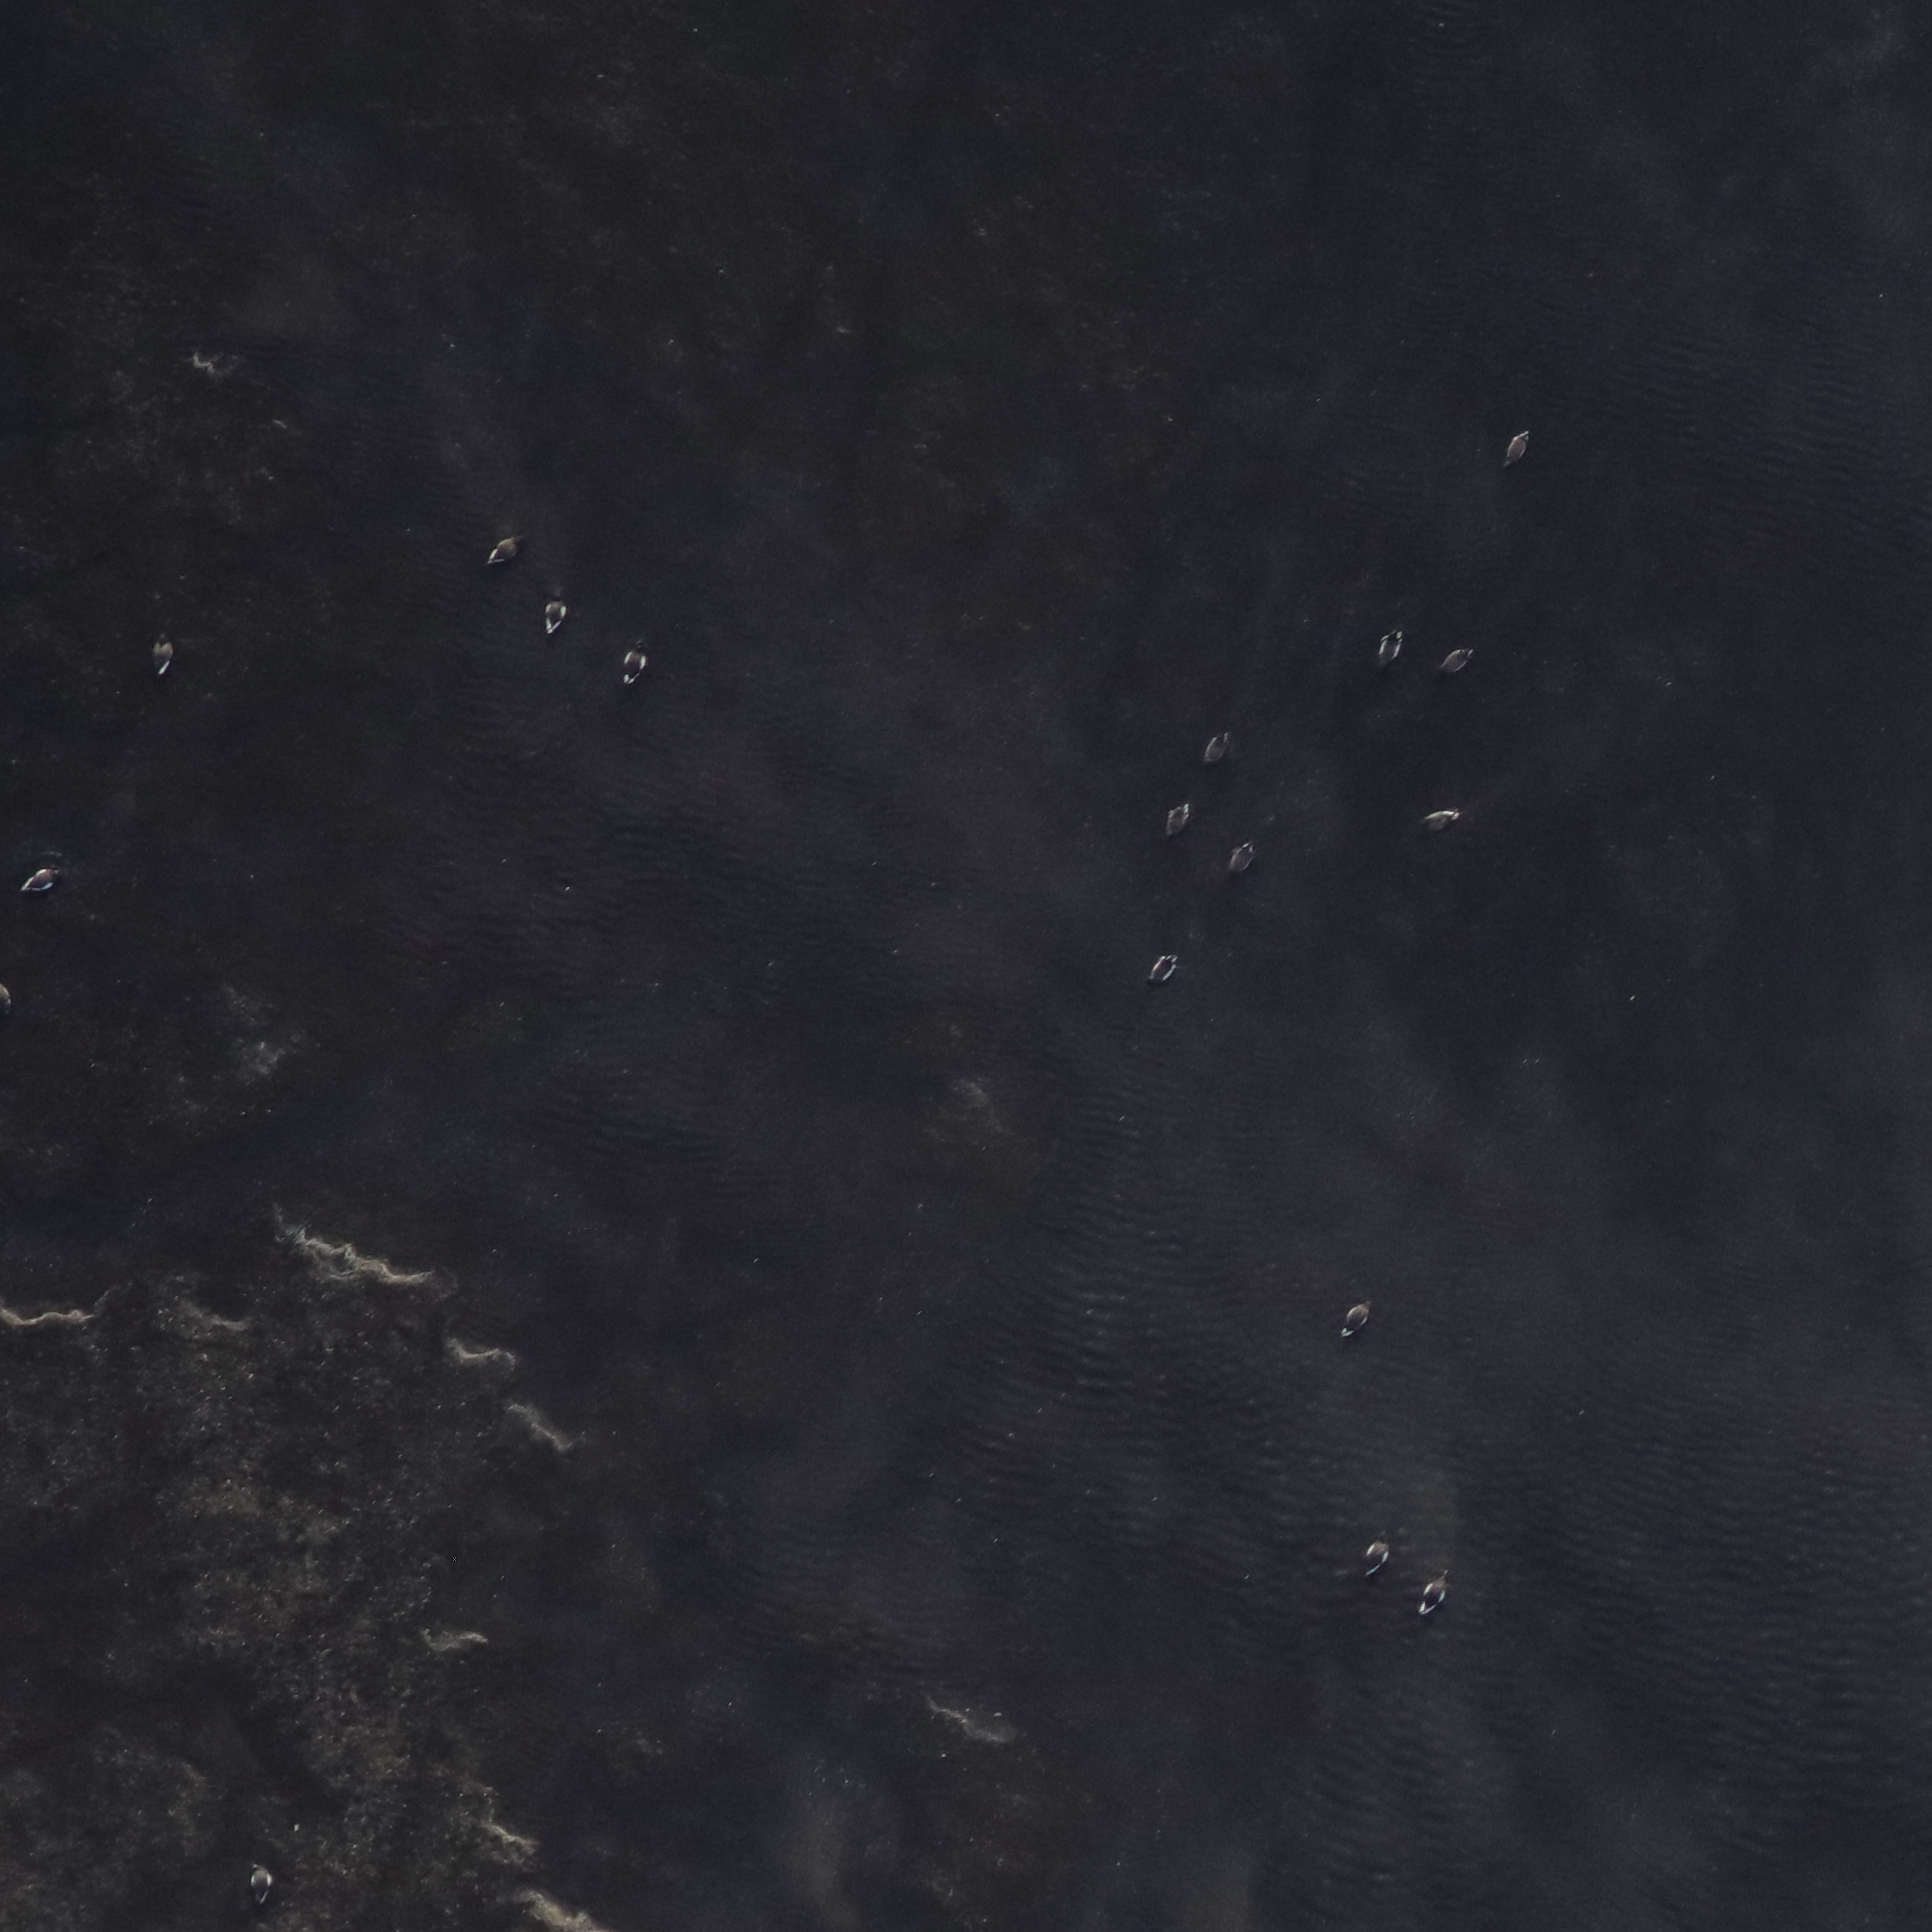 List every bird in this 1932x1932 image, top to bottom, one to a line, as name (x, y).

brant (1518, 449)
brant (506, 549)
brant (554, 613)
brant (164, 648)
brant (1391, 652)
brant (633, 662)
brant (1454, 662)
brant (1217, 751)
brant (1447, 812)
brant (1176, 821)
brant (1242, 859)
brant (42, 877)
brant (1162, 969)
brant (1356, 1318)
brant (1377, 1554)
brant (1433, 1592)
brant (261, 1881)